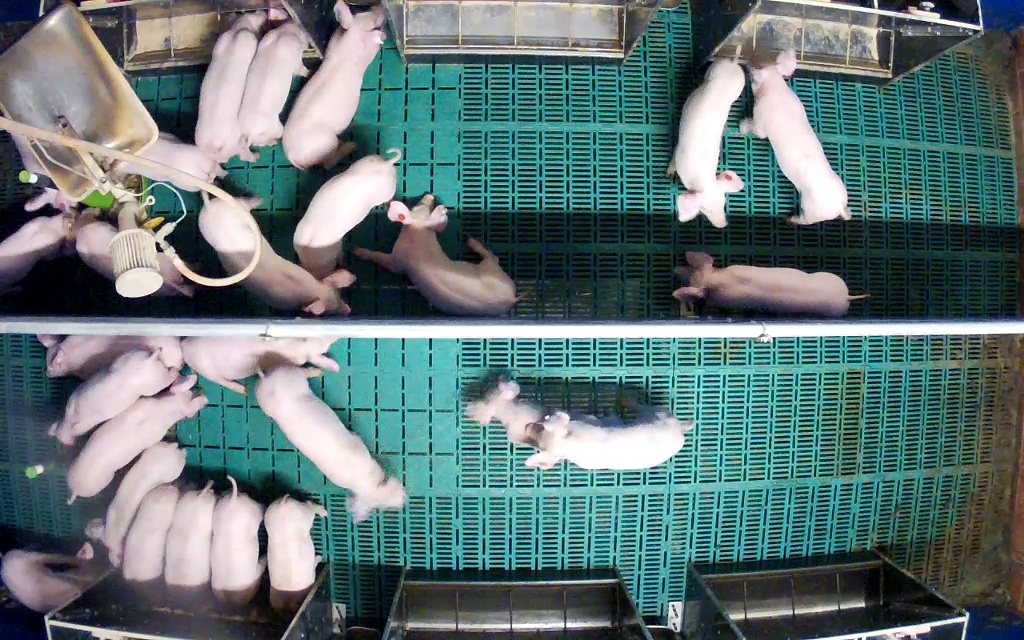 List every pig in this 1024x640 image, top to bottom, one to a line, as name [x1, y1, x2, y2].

pig [281, 1, 387, 171]
pig [237, 6, 312, 151]
pig [194, 11, 269, 163]
pig [664, 44, 747, 229]
pig [738, 50, 854, 228]
pig [119, 131, 230, 193]
pig [11, 132, 80, 213]
pig [294, 148, 403, 280]
pig [199, 188, 357, 317]
pig [1, 191, 81, 288]
pig [352, 193, 534, 315]
pig [63, 206, 193, 300]
pig [672, 250, 872, 321]
pig [35, 334, 184, 381]
pig [183, 336, 342, 396]
pig [46, 348, 180, 459]
pig [256, 364, 408, 526]
pig [465, 373, 626, 447]
pig [65, 375, 210, 506]
pig [525, 395, 694, 472]
pig [85, 442, 187, 569]
pig [210, 474, 267, 621]
pig [164, 477, 222, 618]
pig [123, 480, 197, 609]
pig [265, 494, 330, 619]
pig [2, 549, 94, 614]